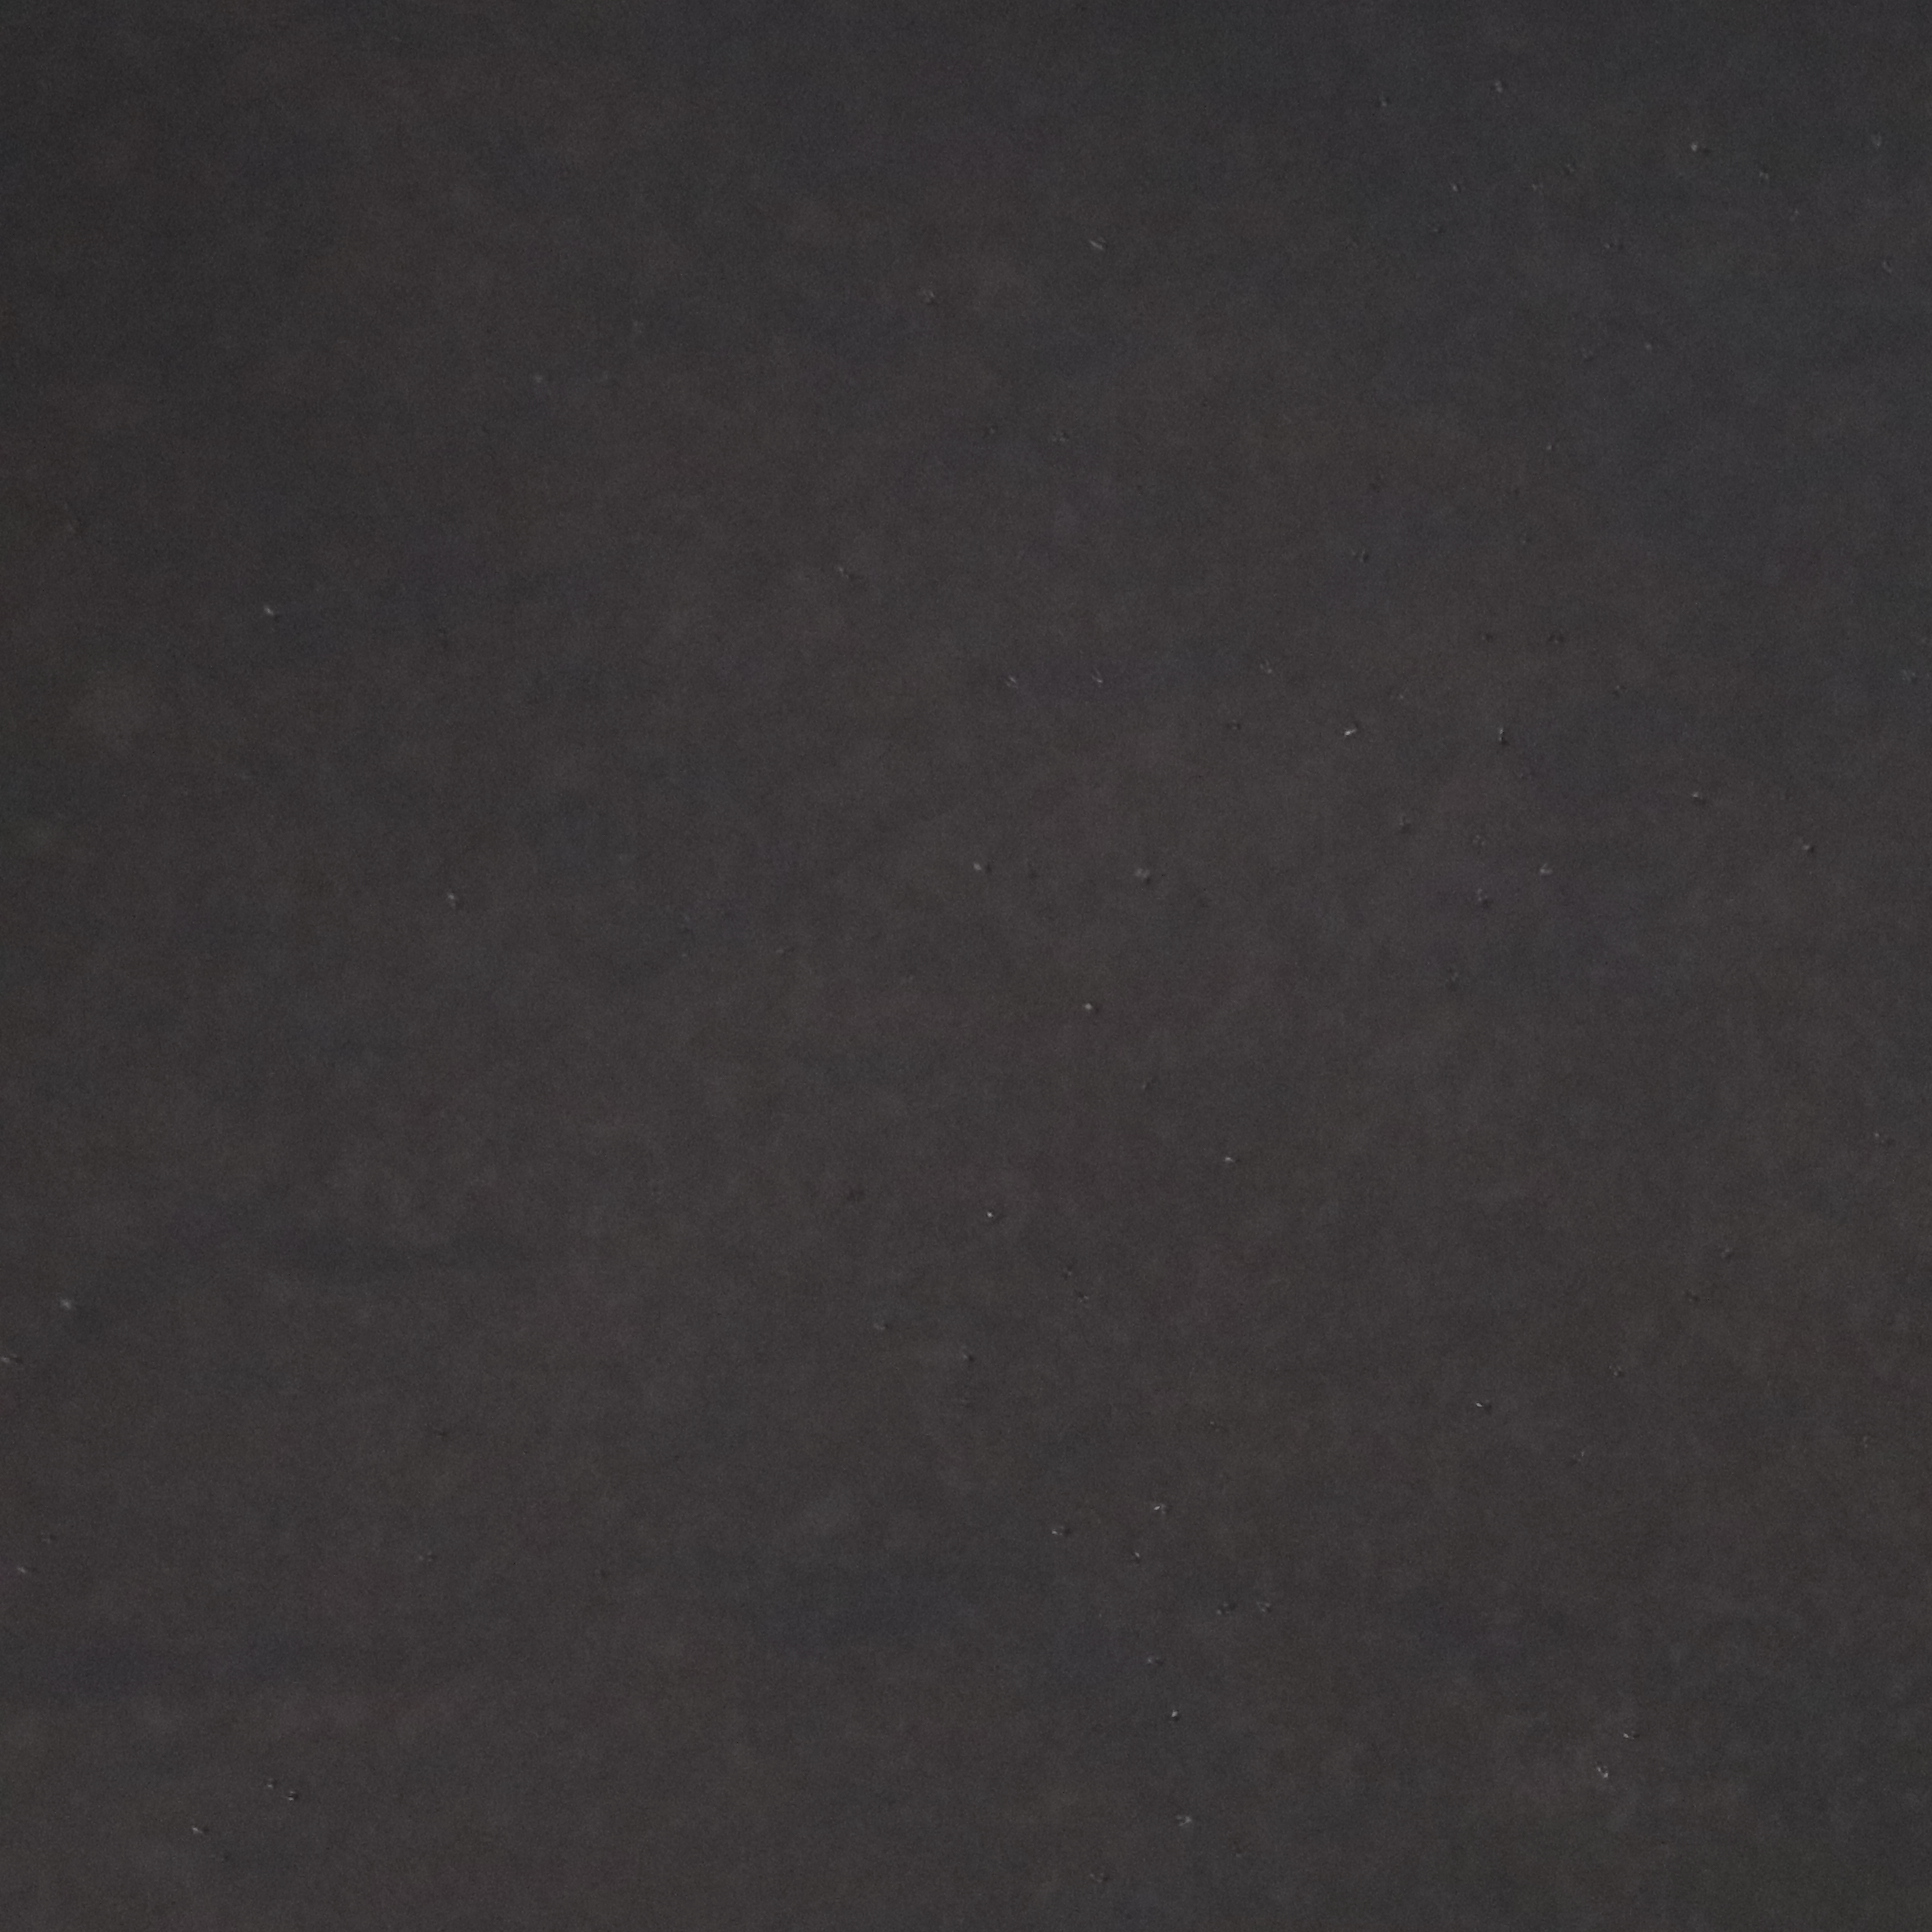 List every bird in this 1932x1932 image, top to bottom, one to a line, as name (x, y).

brant (1507, 79)
brant (1384, 103)
brant (1876, 137)
brant (1707, 142)
brant (1569, 164)
brant (1770, 172)
brant (1545, 181)
brant (1453, 191)
brant (1794, 214)
brant (1617, 234)
brant (1103, 248)
brant (1894, 262)
brant (935, 295)
brant (1644, 344)
brant (1586, 356)
brant (1000, 425)
brant (1066, 436)
brant (1550, 446)
brant (1378, 484)
brant (1529, 539)
brant (1362, 561)
brant (846, 563)
brant (1496, 634)
brant (1562, 640)
brant (1268, 658)
brant (1908, 670)
brant (1097, 674)
brant (1017, 679)
brant (1633, 687)
brant (1399, 690)
brant (1344, 733)
brant (1499, 734)
brant (1696, 805)
brant (1401, 828)
brant (1479, 846)
brant (1810, 848)
brant (1557, 867)
brant (1037, 868)
brant (984, 871)
brant (1159, 887)
brant (1490, 897)
brant (447, 907)
brant (867, 944)
brant (782, 954)
brant (913, 975)
brant (1097, 1007)
brant (1136, 1089)
brant (1886, 1141)
brant (1222, 1161)
brant (987, 1217)
brant (1732, 1252)
brant (1066, 1274)
brant (1081, 1294)
brant (1695, 1299)
brant (69, 1309)
brant (888, 1314)
brant (16, 1354)
brant (974, 1354)
brant (1612, 1371)
brant (1491, 1403)
brant (1220, 1420)
brant (1578, 1455)
brant (1159, 1505)
brant (50, 1532)
brant (1061, 1535)
brant (430, 1557)
brant (1134, 1559)
brant (32, 1563)
brant (1232, 1603)
brant (1278, 1603)
brant (1156, 1658)
brant (1177, 1728)
brant (1632, 1734)
brant (1602, 1769)
brant (272, 1778)
brant (292, 1795)
brant (1189, 1819)
brant (203, 1832)
brant (1238, 1849)
brant (221, 1855)
brant (1099, 1865)